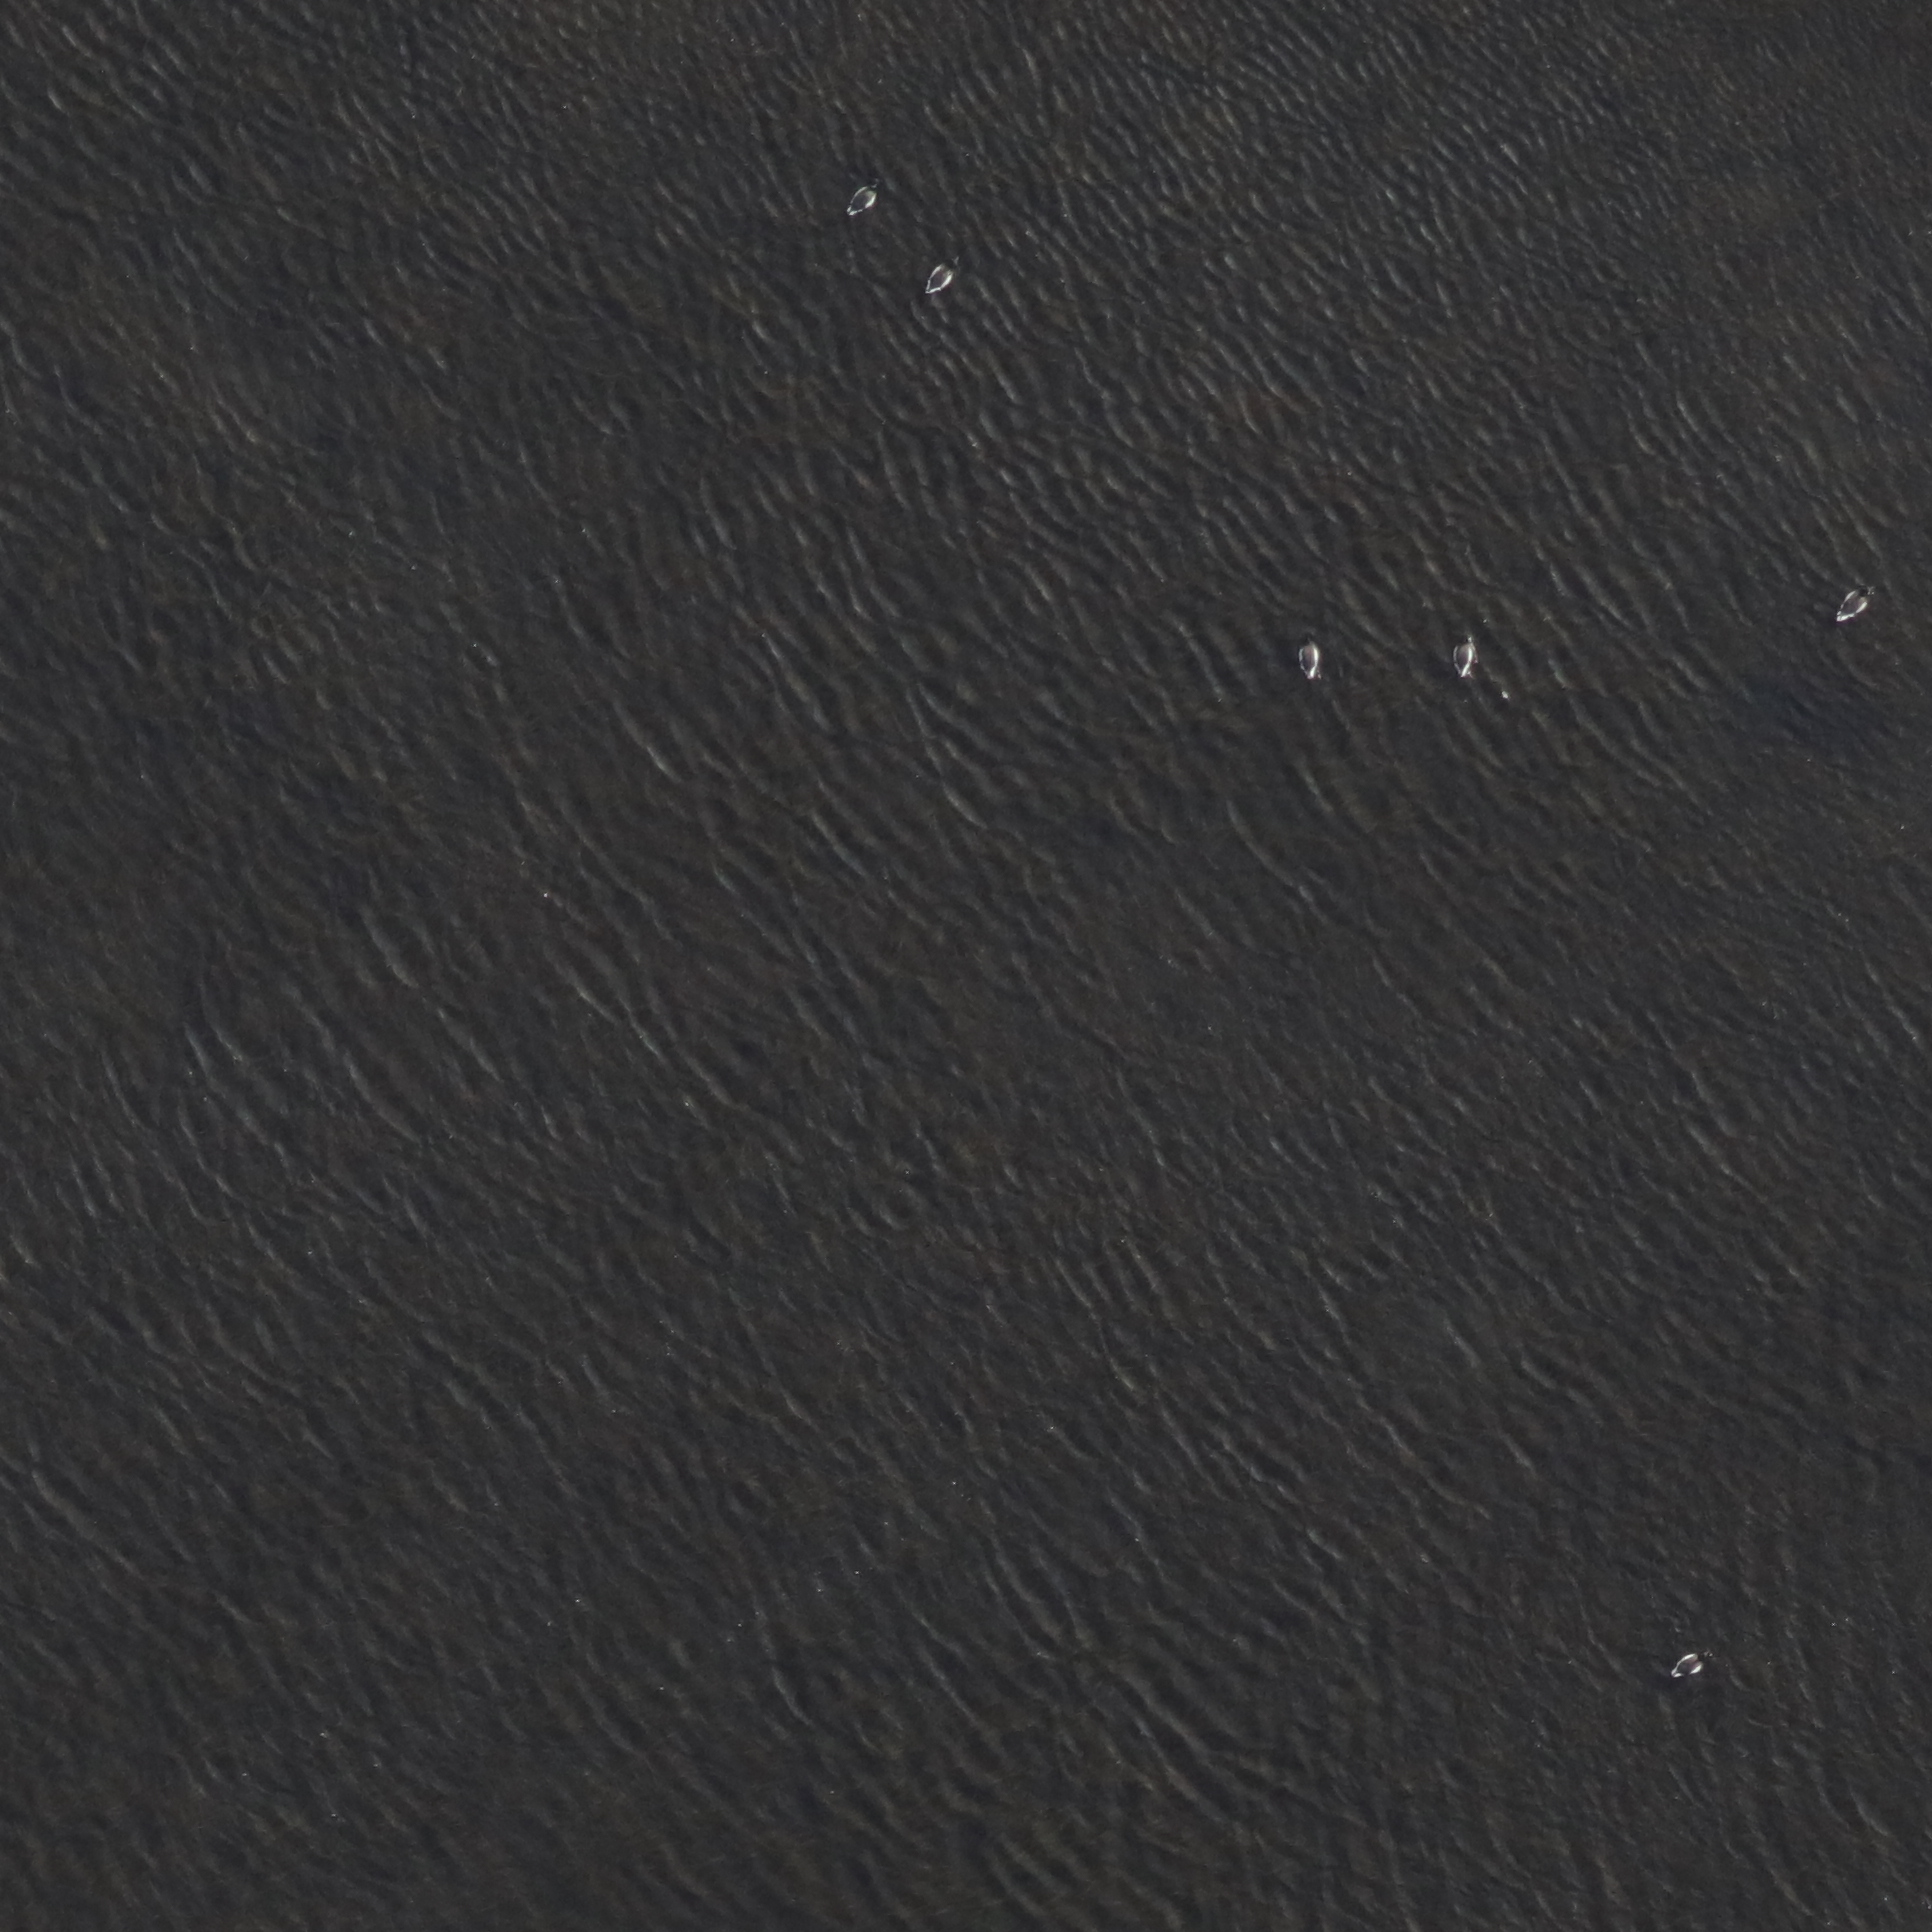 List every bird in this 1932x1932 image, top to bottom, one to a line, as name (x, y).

brant (863, 200)
brant (942, 278)
brant (1852, 604)
brant (1463, 655)
brant (1309, 656)
brant (1690, 1665)